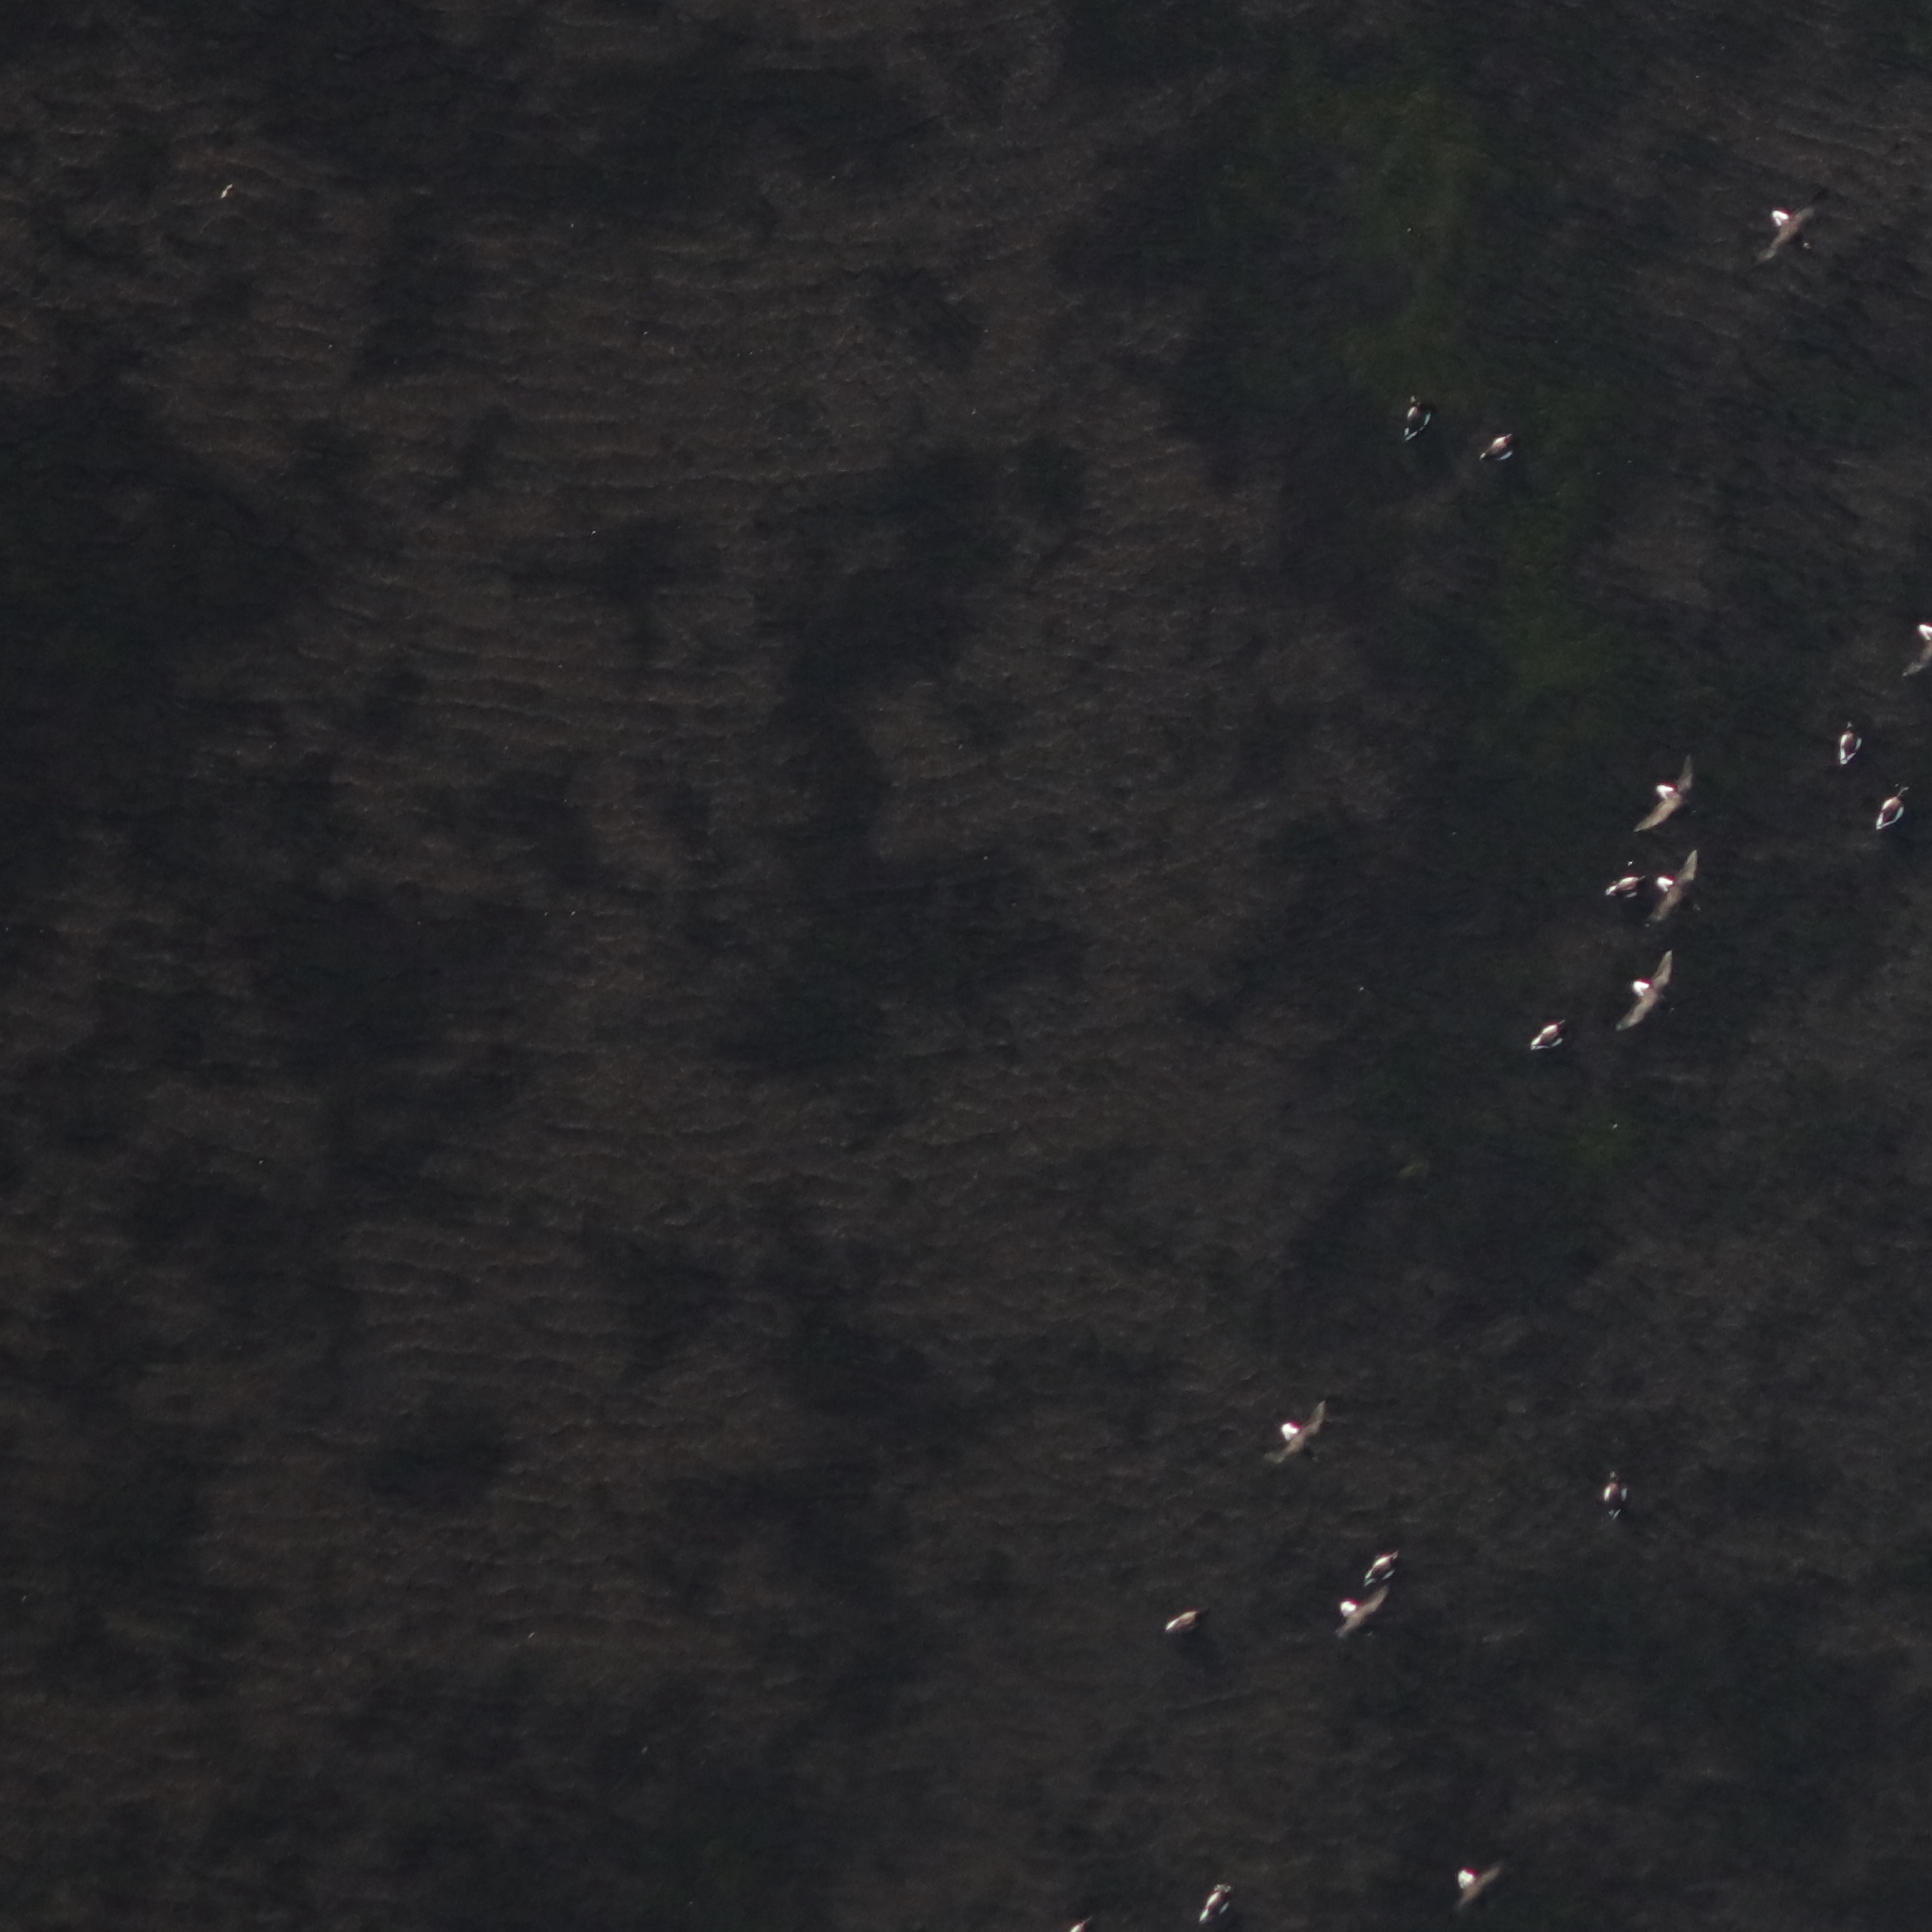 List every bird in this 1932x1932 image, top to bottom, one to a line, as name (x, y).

brant (1788, 225)
brant (1417, 418)
brant (1497, 447)
brant (1848, 742)
brant (1674, 785)
brant (1890, 809)
brant (1629, 883)
brant (1685, 883)
brant (1646, 996)
brant (1550, 1036)
brant (1290, 1434)
brant (1614, 1496)
brant (1381, 1560)
brant (1357, 1614)
brant (1184, 1621)
brant (1475, 1878)
brant (1217, 1903)